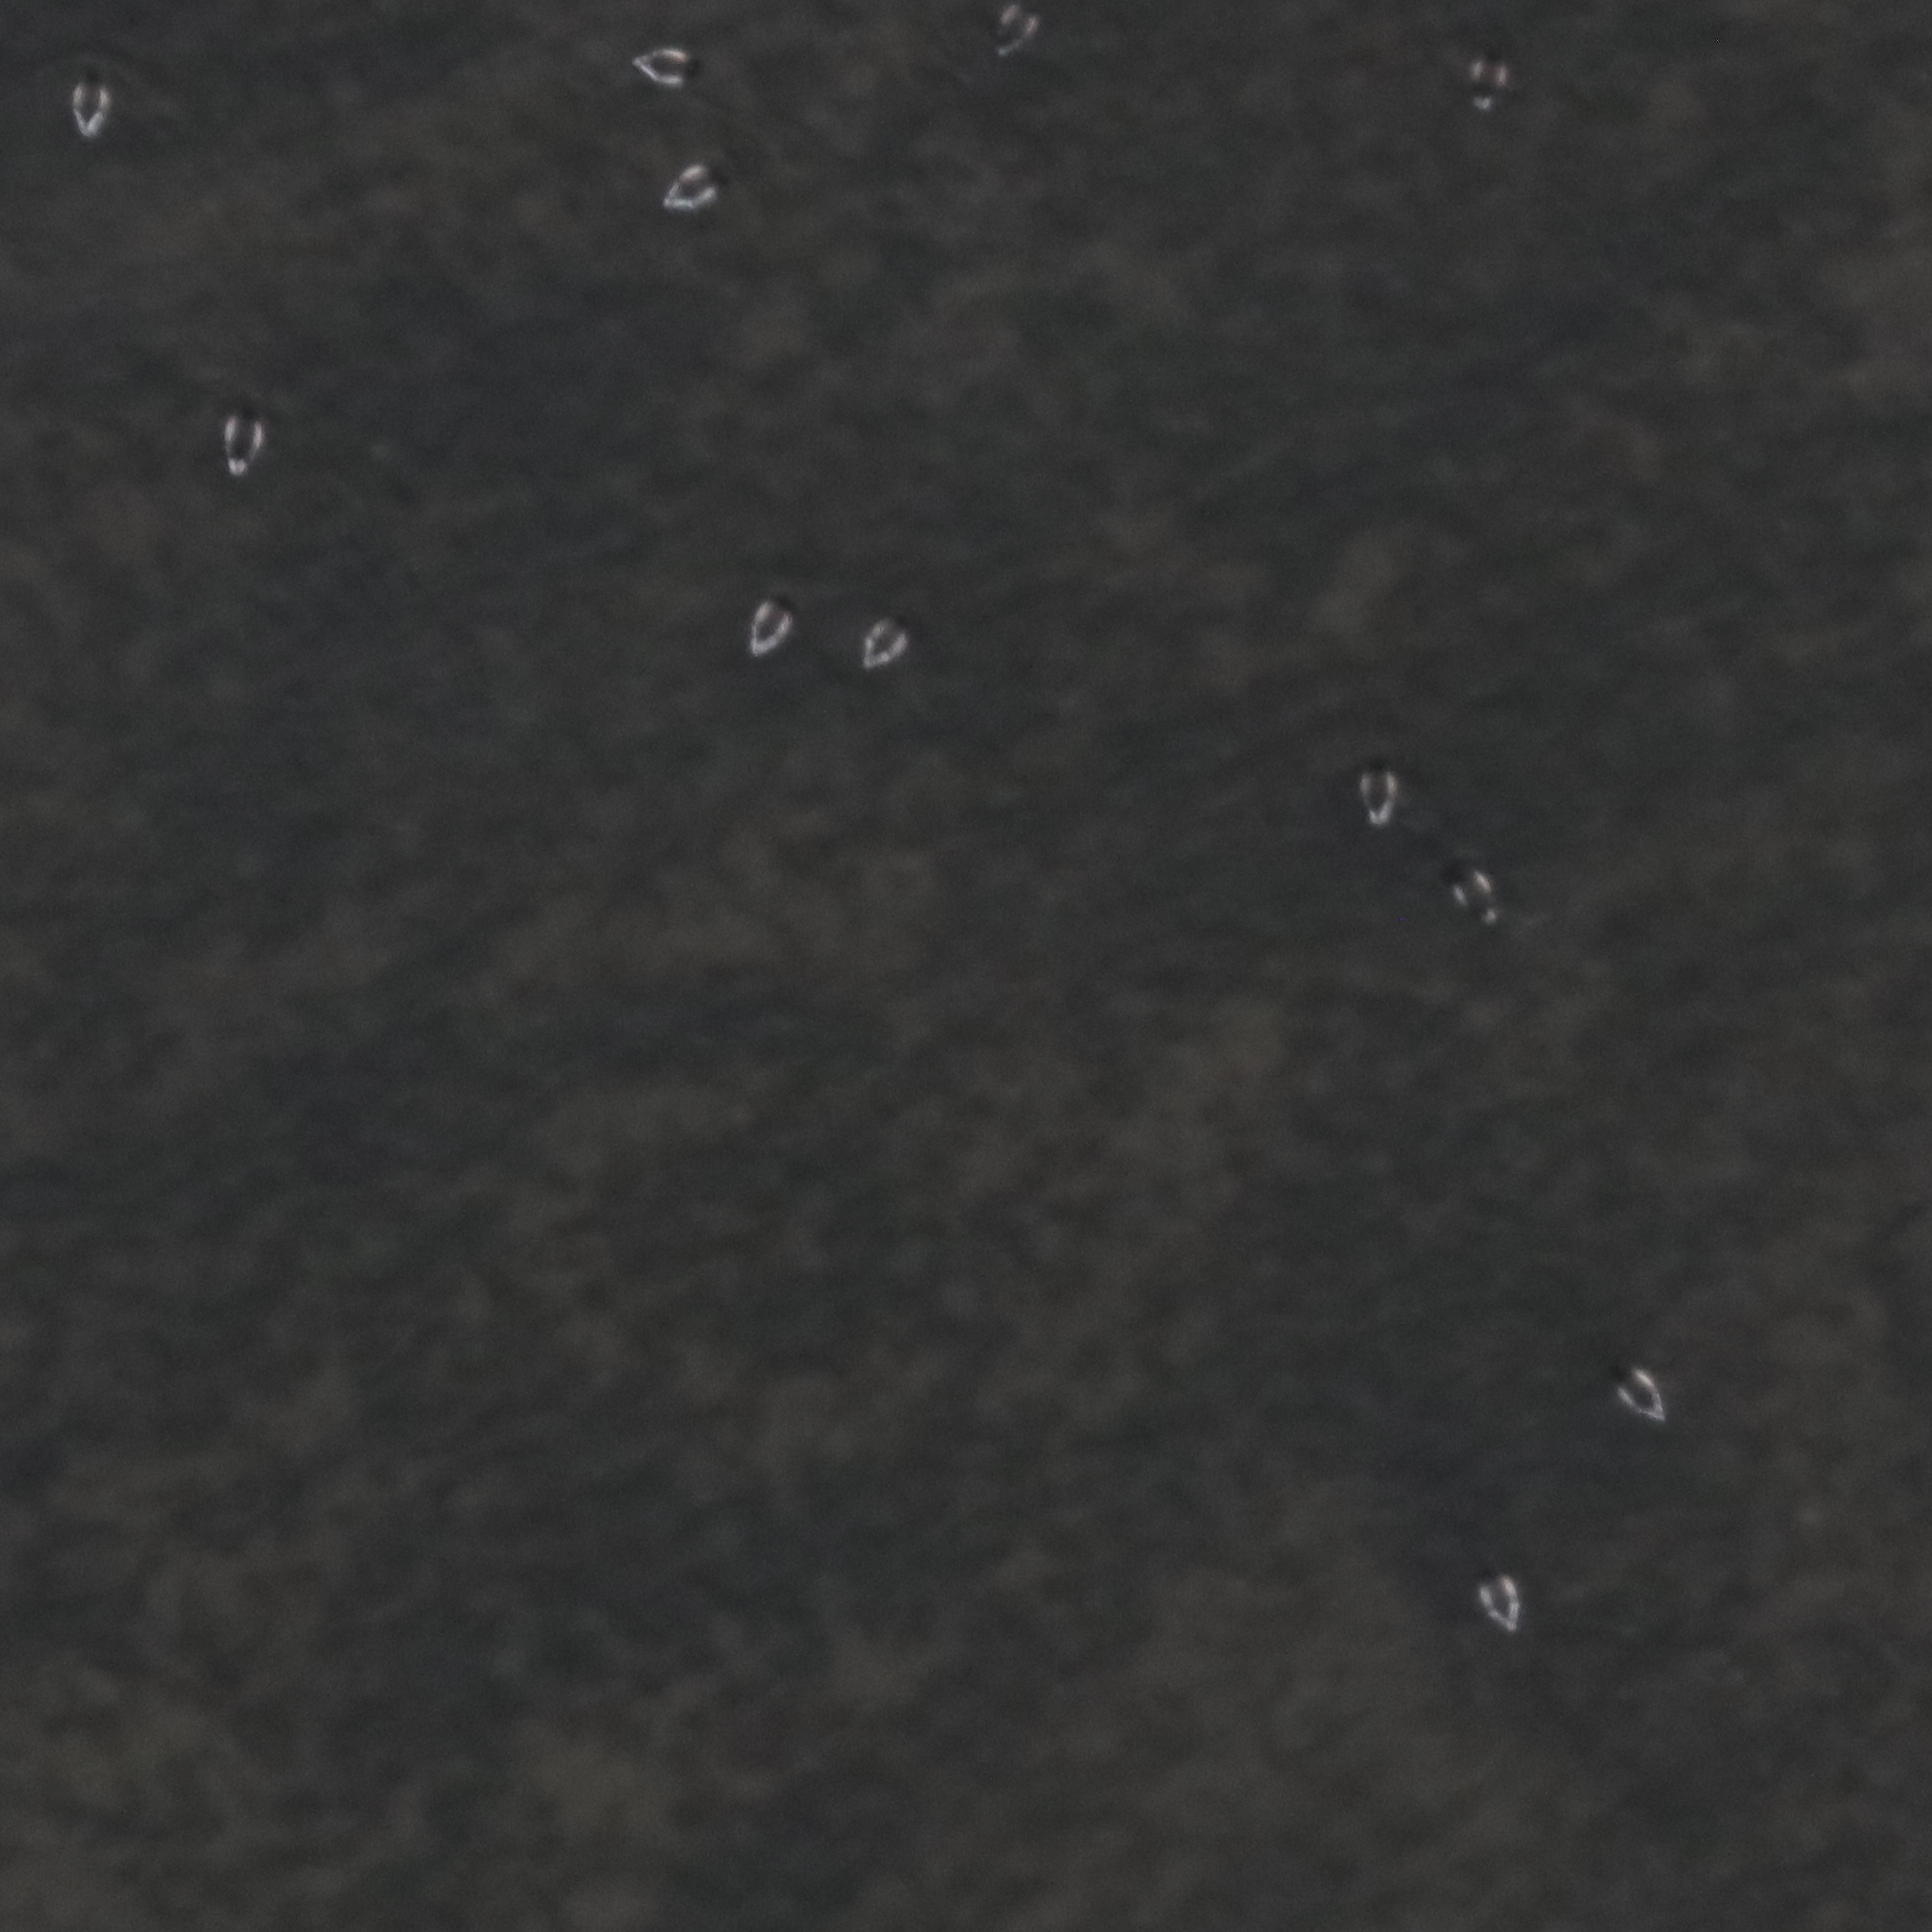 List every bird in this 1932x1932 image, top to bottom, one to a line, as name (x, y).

brant (1020, 27)
brant (668, 64)
brant (1488, 78)
brant (90, 102)
brant (692, 185)
brant (244, 437)
brant (771, 624)
brant (888, 641)
brant (1376, 791)
brant (1473, 892)
brant (1640, 1392)
brant (1498, 1601)